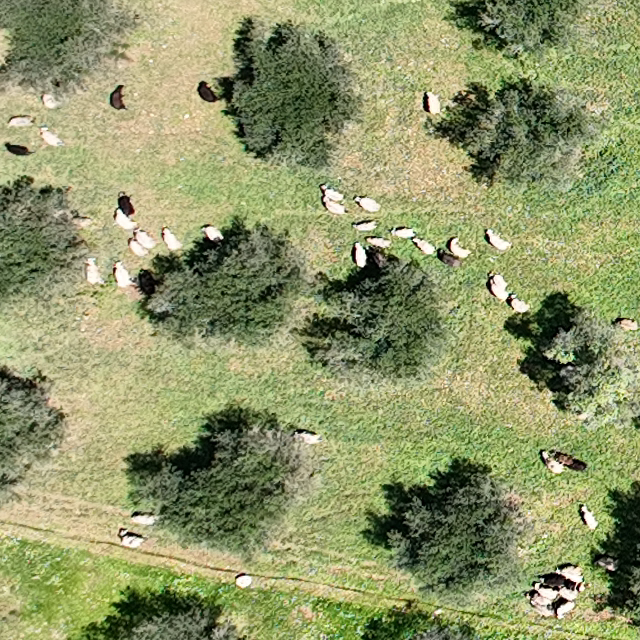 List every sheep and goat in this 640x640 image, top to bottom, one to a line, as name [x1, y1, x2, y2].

sheep [198, 80, 218, 102]
sheep [110, 85, 124, 112]
sheep [425, 92, 442, 114]
sheep [42, 94, 59, 110]
sheep [7, 116, 33, 128]
sheep [38, 128, 64, 147]
sheep [4, 142, 31, 155]
sheep [321, 184, 344, 201]
sheep [119, 191, 135, 215]
sheep [323, 196, 347, 214]
sheep [355, 196, 382, 213]
sheep [115, 209, 137, 229]
sheep [67, 216, 93, 226]
sheep [353, 221, 376, 231]
sheep [201, 226, 224, 242]
sheep [391, 226, 415, 238]
sheep [162, 227, 183, 251]
sheep [133, 228, 157, 249]
sheep [486, 228, 512, 251]
sheep [365, 236, 392, 248]
sheep [450, 237, 472, 257]
sheep [128, 238, 149, 257]
sheep [413, 238, 436, 255]
sheep [353, 243, 368, 267]
sheep [369, 246, 385, 266]
sheep [439, 248, 462, 267]
sheep [86, 257, 104, 286]
sheep [114, 260, 133, 286]
sheep [138, 269, 156, 294]
sheep [490, 272, 508, 289]
sheep [489, 278, 508, 301]
sheep [510, 293, 531, 313]
sheep [615, 319, 638, 331]
sheep [294, 431, 322, 444]
sheep [541, 450, 565, 473]
sheep [553, 453, 588, 470]
sheep [580, 506, 599, 530]
sheep [131, 514, 162, 525]
sheep [118, 529, 144, 549]
sheep [596, 558, 620, 571]
sheep [556, 565, 584, 580]
sheep [539, 574, 588, 592]
sheep [534, 583, 559, 599]
sheep [559, 585, 578, 601]
sheep [532, 594, 551, 606]
sheep [530, 599, 554, 617]
sheep [557, 602, 574, 619]